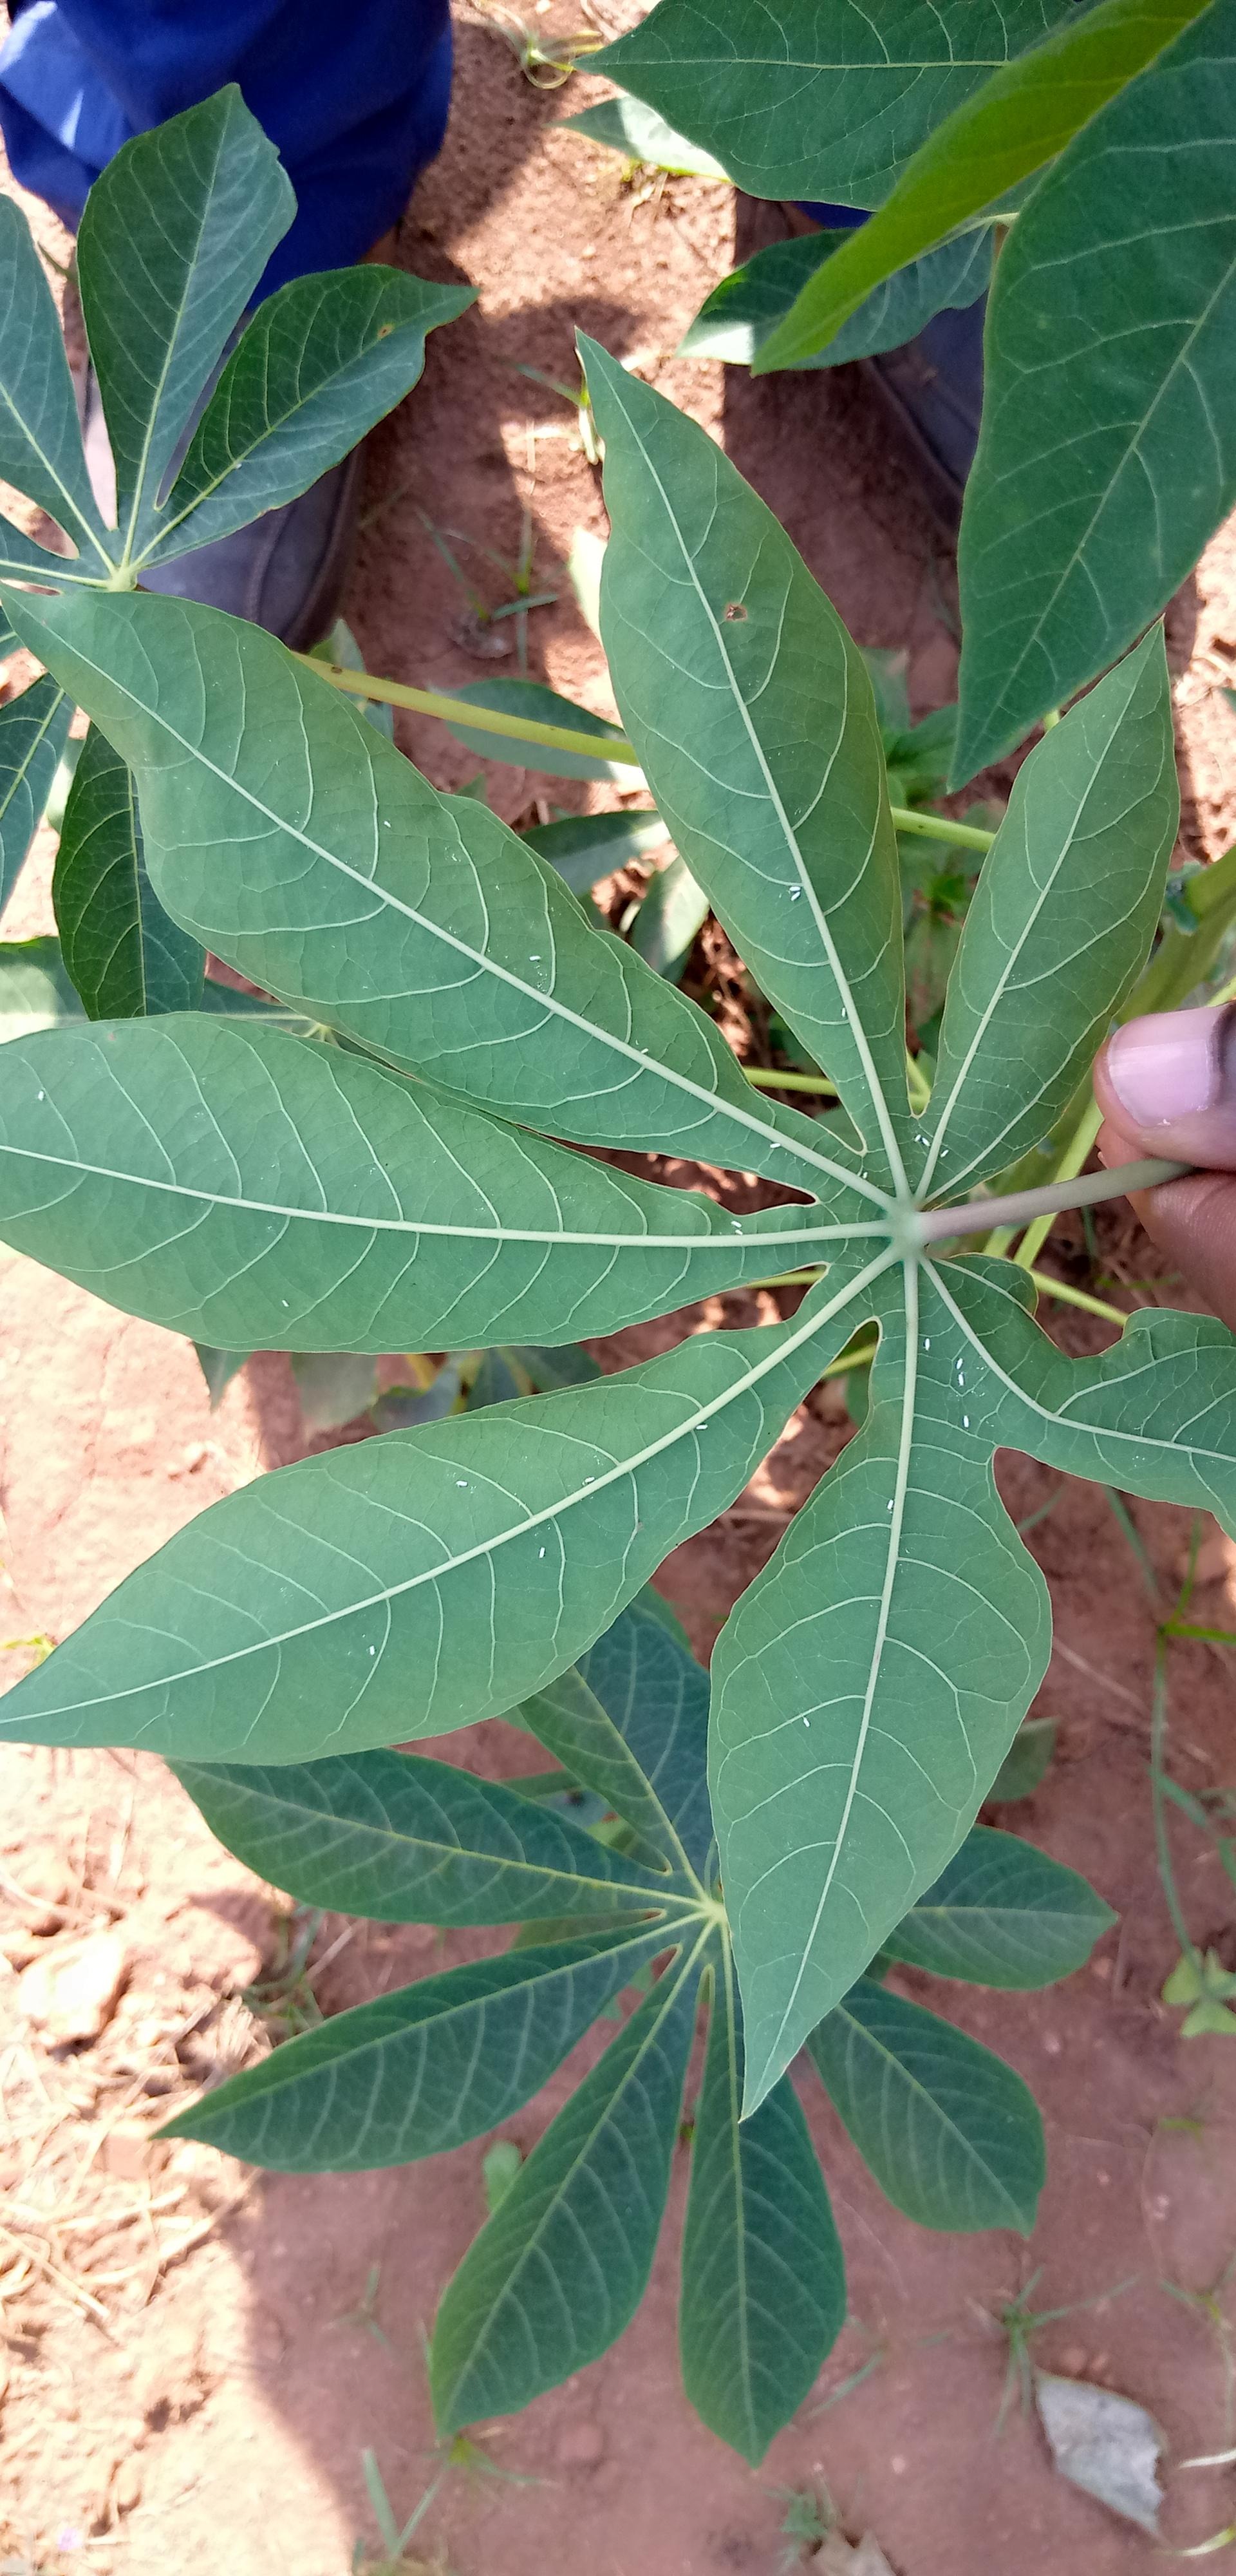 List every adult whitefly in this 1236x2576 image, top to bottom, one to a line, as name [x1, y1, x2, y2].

whitefly [381, 818, 395, 831]
whitefly [785, 885, 802, 892]
whitefly [789, 891, 803, 902]
whitefly [525, 953, 543, 965]
whitefly [839, 1003, 849, 1020]
whitefly [637, 1045, 652, 1057]
whitefly [33, 1087, 47, 1104]
whitefly [913, 1133, 922, 1143]
whitefly [921, 1137, 932, 1148]
whitefly [768, 1141, 783, 1150]
whitefly [937, 1146, 951, 1160]
whitefly [860, 1170, 870, 1180]
whitefly [729, 1218, 745, 1229]
whitefly [734, 1228, 745, 1237]
whitefly [279, 1298, 293, 1311]
whitefly [923, 1334, 932, 1354]
whitefly [954, 1356, 965, 1371]
whitefly [957, 1372, 966, 1388]
whitefly [961, 1412, 974, 1430]
whitefly [694, 1423, 710, 1432]
whitefly [582, 1475, 598, 1485]
whitefly [453, 1476, 471, 1492]
whitefly [884, 1496, 899, 1513]
whitefly [536, 1542, 549, 1561]
whitefly [367, 1643, 377, 1658]
whitefly [800, 1715, 813, 1731]